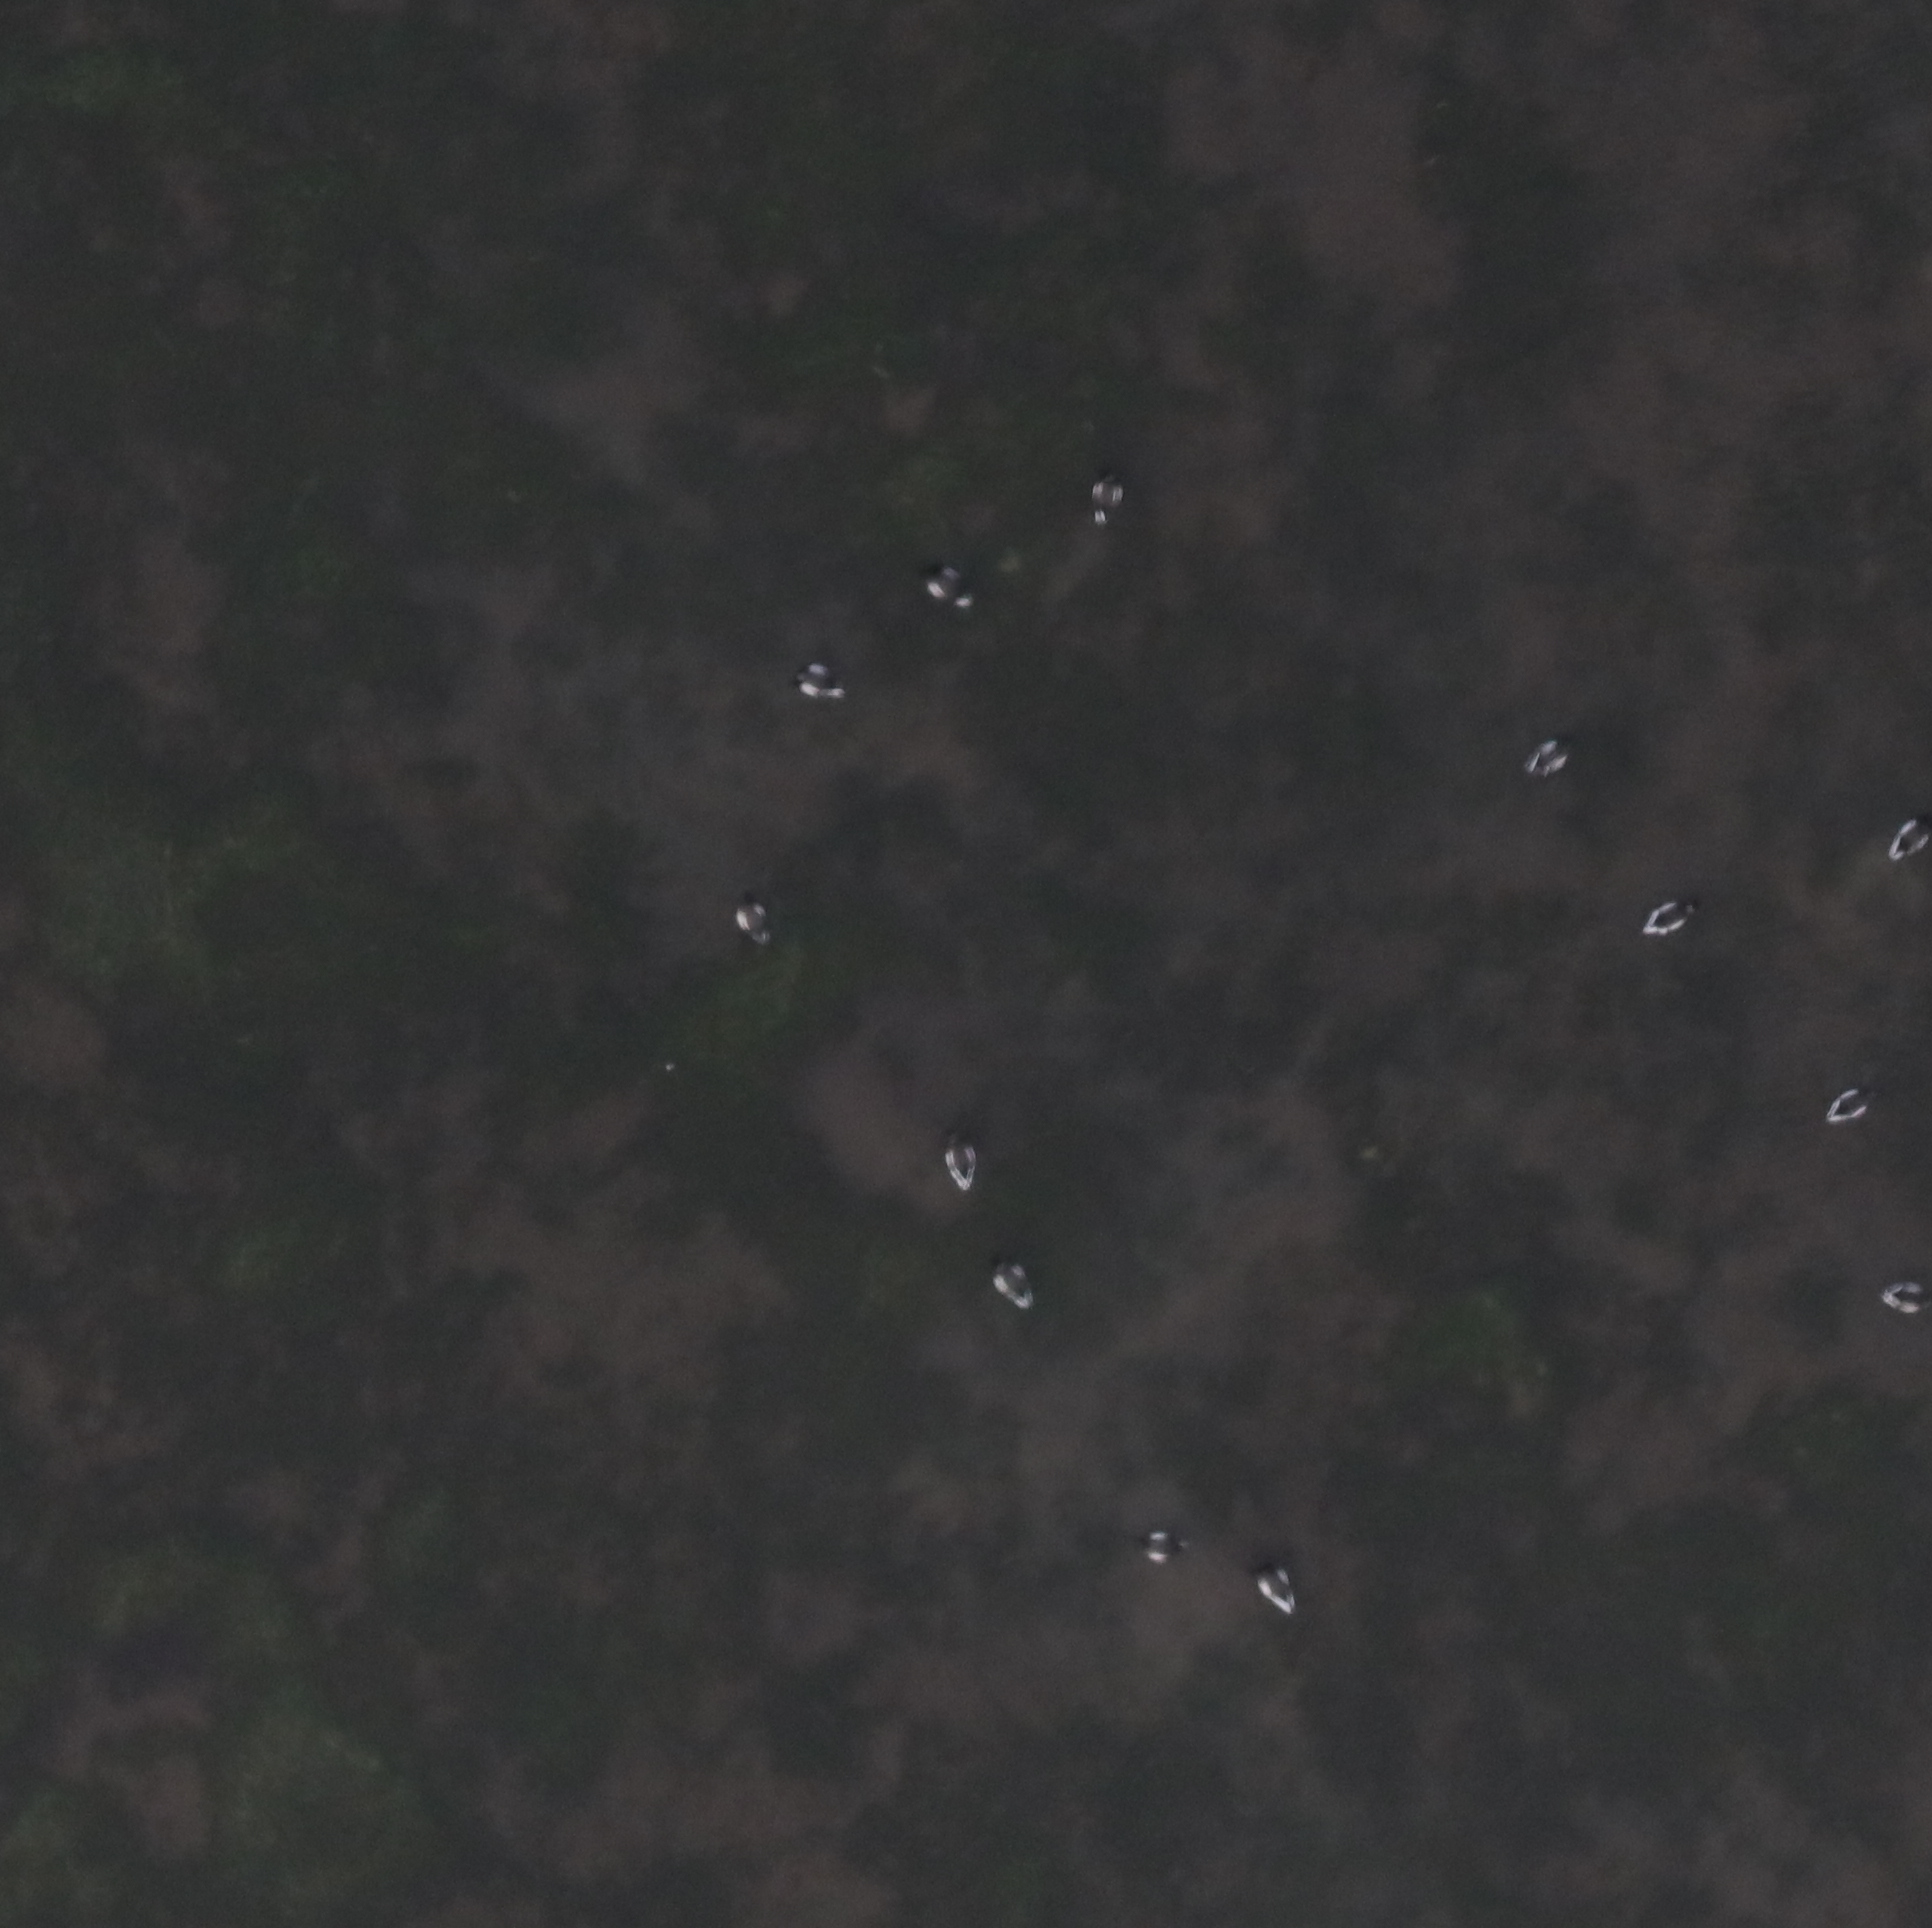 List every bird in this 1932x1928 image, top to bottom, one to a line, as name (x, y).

brant (1106, 496)
brant (948, 585)
brant (819, 681)
brant (1548, 760)
brant (1910, 836)
brant (1670, 916)
brant (750, 919)
brant (1851, 1105)
brant (960, 1160)
brant (1013, 1281)
brant (1910, 1299)
brant (1160, 1547)
brant (1277, 1585)